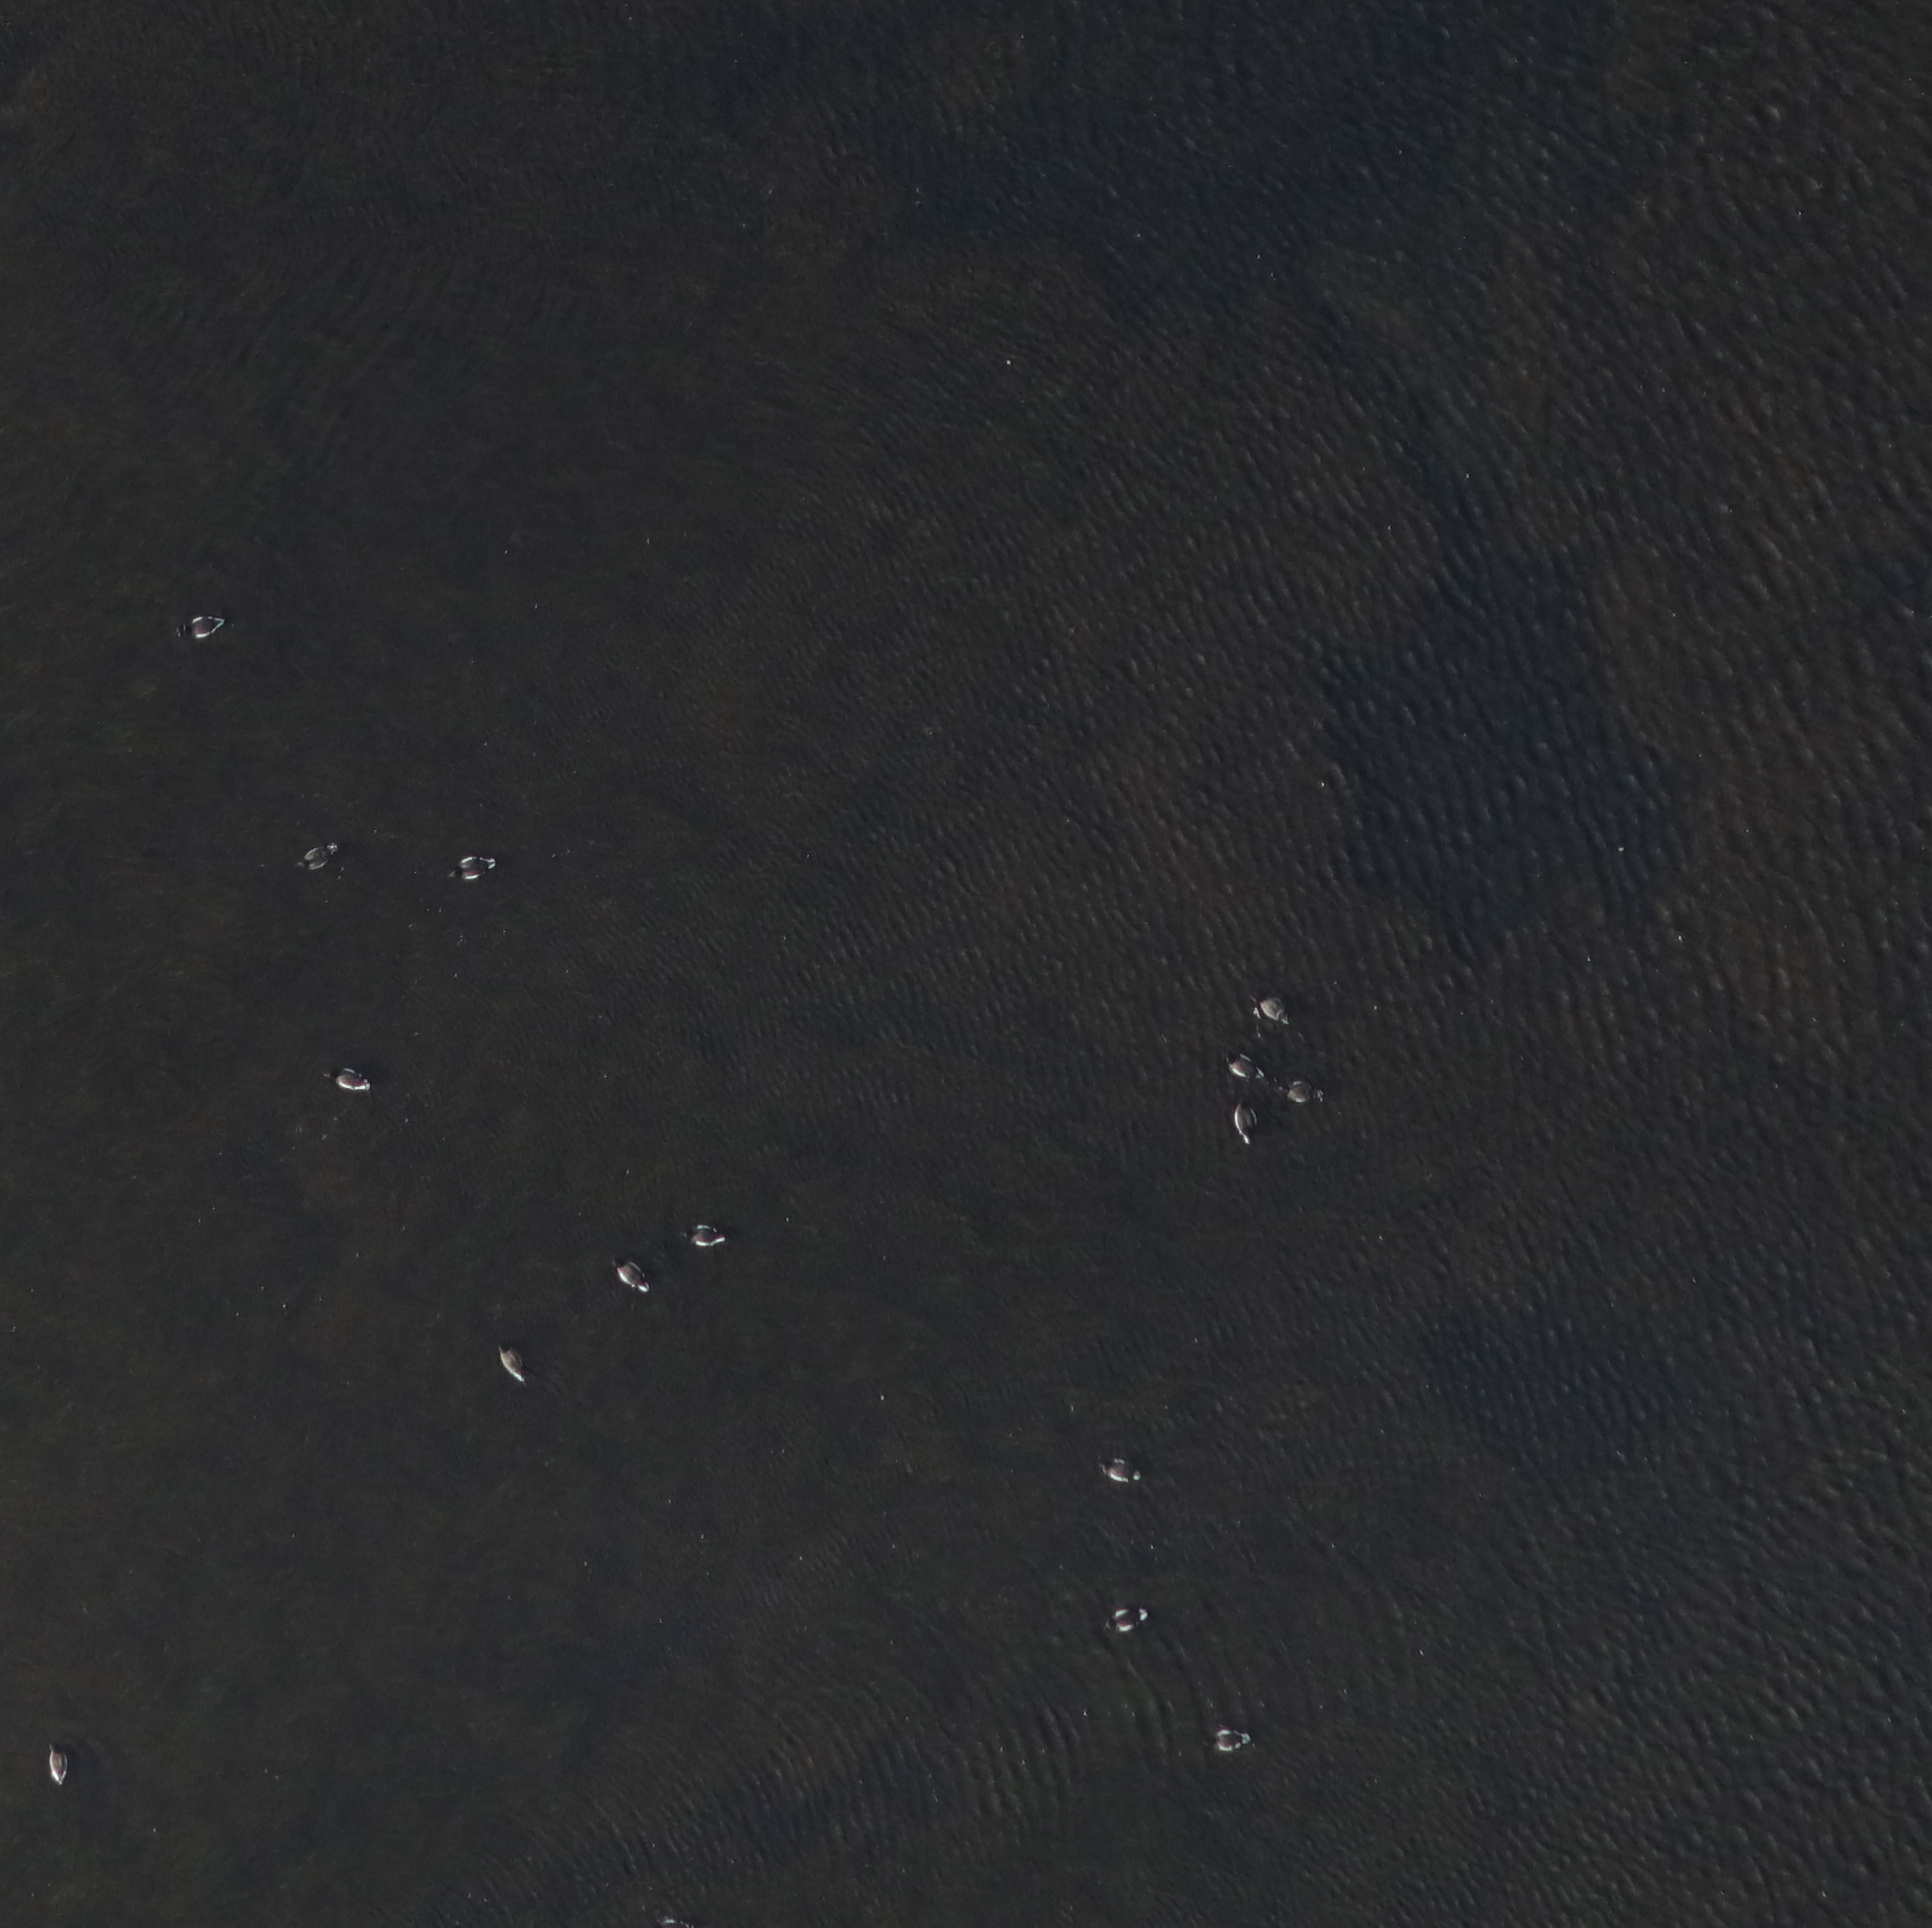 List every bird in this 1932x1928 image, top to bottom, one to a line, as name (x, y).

brant (204, 628)
brant (321, 859)
brant (473, 867)
brant (1269, 1011)
brant (1242, 1067)
brant (352, 1081)
brant (1299, 1091)
brant (1244, 1122)
brant (706, 1237)
brant (631, 1274)
brant (512, 1363)
brant (1121, 1470)
brant (1126, 1620)
brant (1228, 1739)
brant (59, 1763)